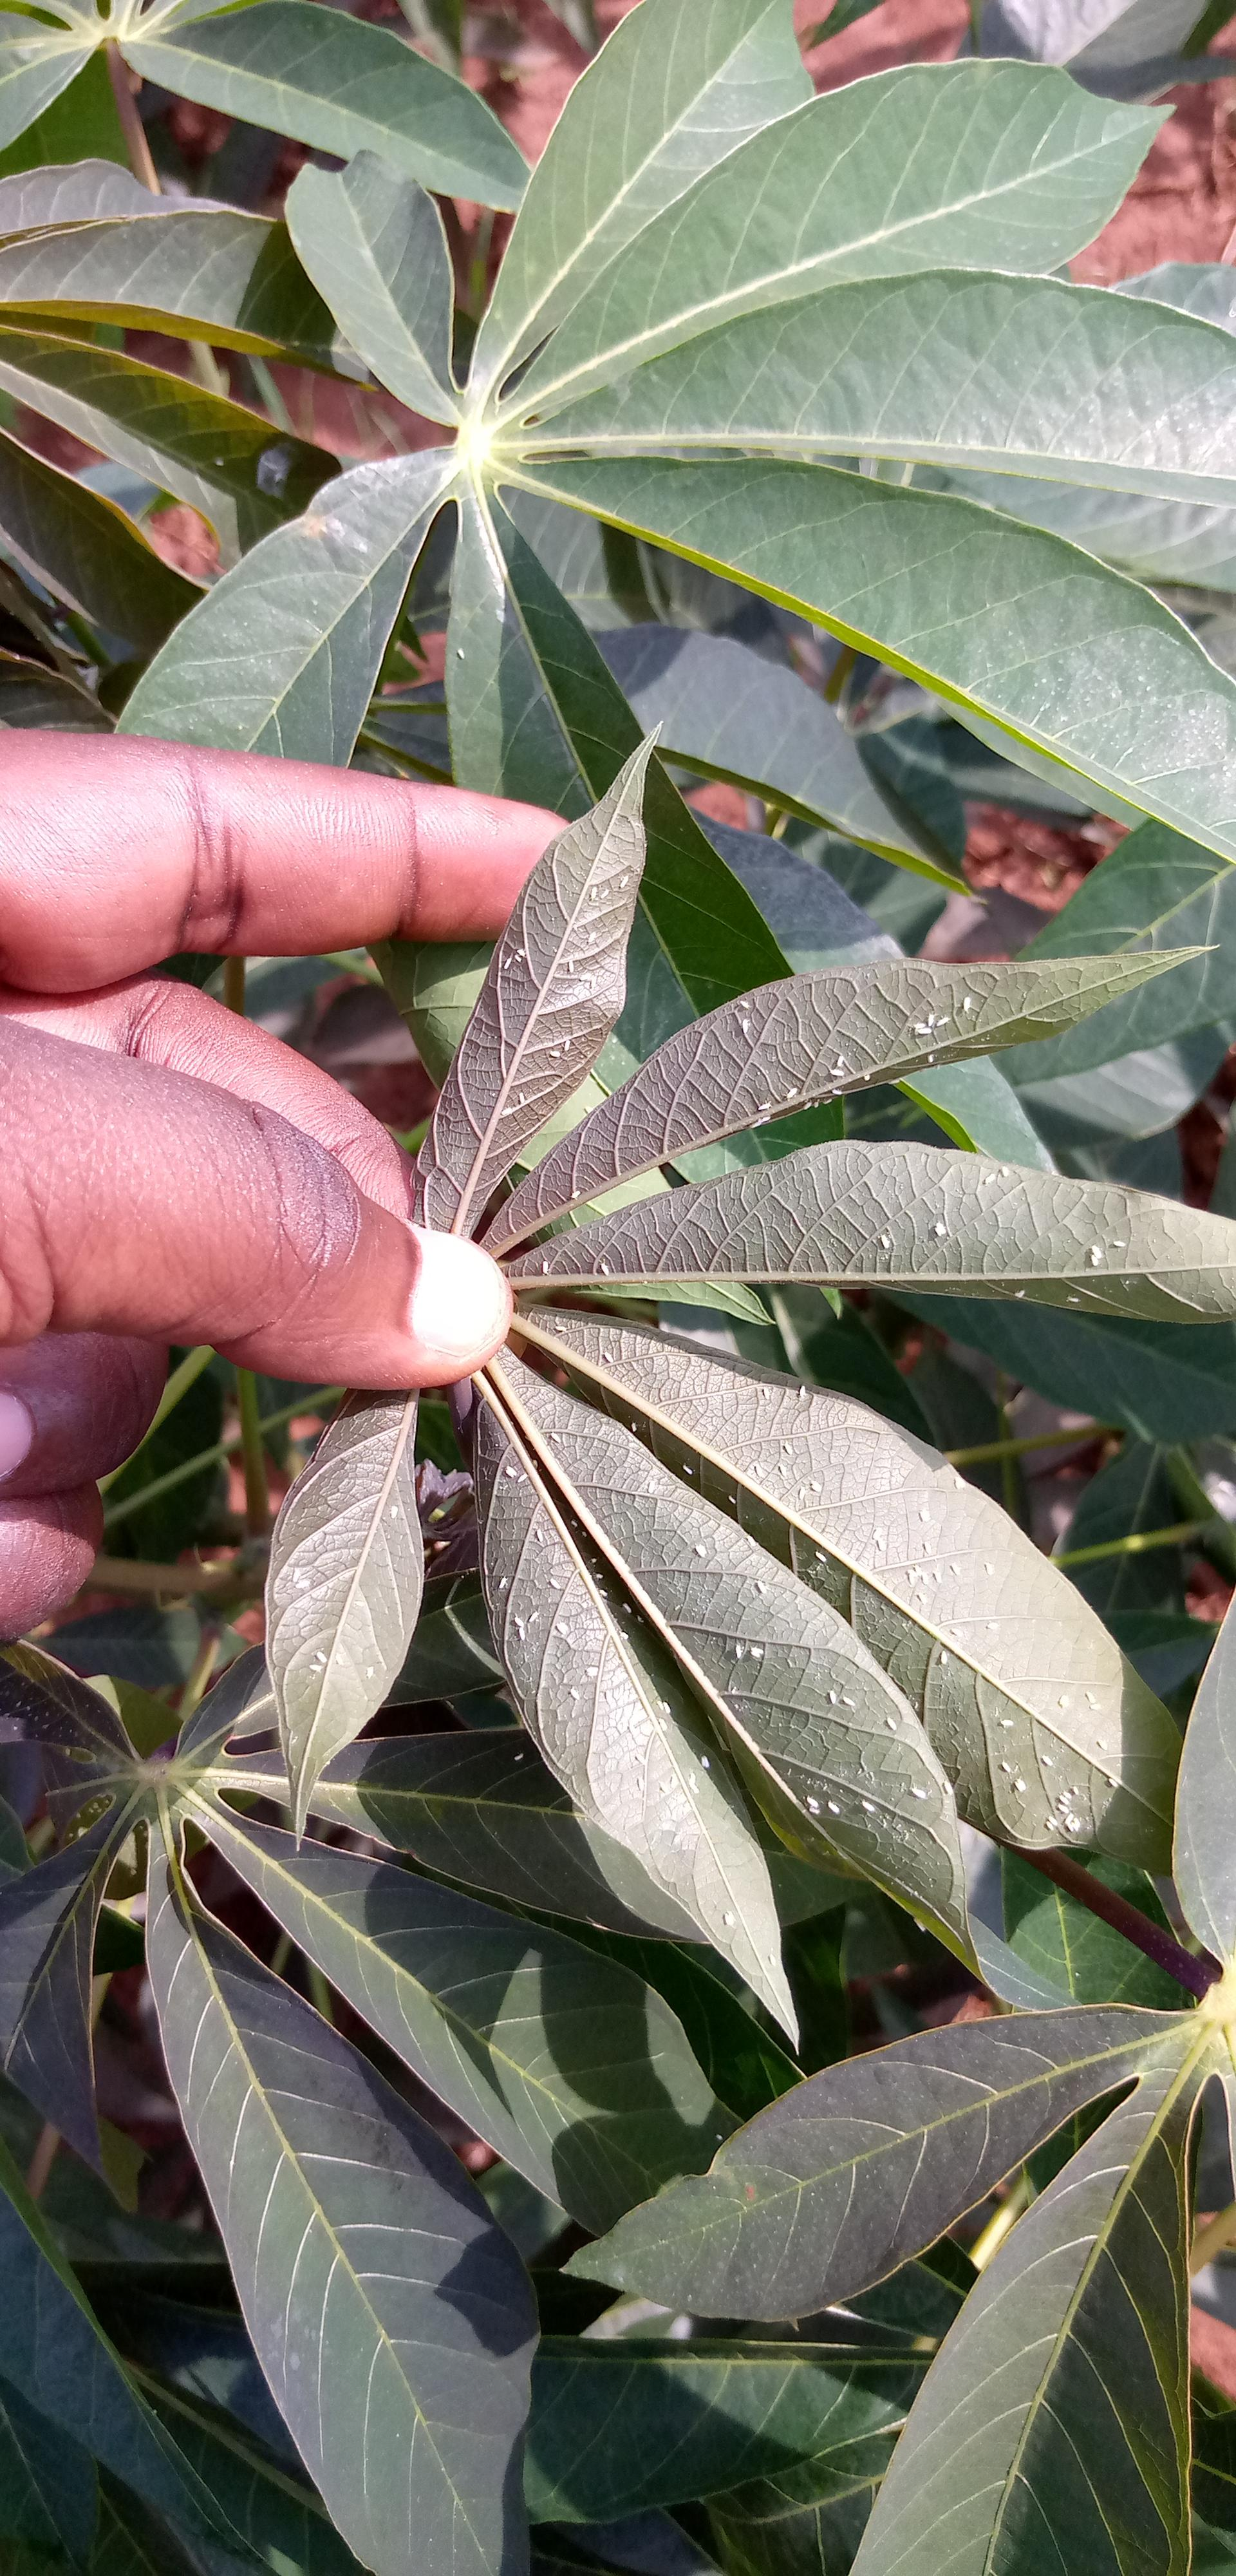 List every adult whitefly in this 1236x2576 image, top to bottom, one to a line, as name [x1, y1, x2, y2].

whitefly [617, 871, 629, 893]
whitefly [590, 884, 599, 905]
whitefly [598, 887, 611, 902]
whitefly [585, 930, 600, 945]
whitefly [515, 947, 529, 958]
whitefly [501, 954, 515, 972]
whitefly [512, 954, 523, 965]
whitefly [565, 956, 578, 974]
whitefly [578, 972, 594, 983]
whitefly [589, 974, 598, 989]
whitefly [961, 994, 976, 1014]
whitefly [739, 999, 751, 1011]
whitefly [926, 1010, 935, 1027]
whitefly [936, 1015, 951, 1028]
whitefly [741, 1017, 753, 1036]
whitefly [912, 1021, 928, 1029]
whitefly [917, 1027, 934, 1037]
whitefly [562, 1037, 572, 1054]
whitefly [547, 1048, 561, 1061]
whitefly [836, 1052, 846, 1068]
whitefly [926, 1052, 937, 1066]
whitefly [827, 1068, 847, 1079]
whitefly [863, 1073, 872, 1083]
whitefly [785, 1084, 800, 1101]
whitefly [829, 1088, 847, 1097]
whitefly [517, 1091, 527, 1107]
whitefly [813, 1099, 821, 1110]
whitefly [756, 1100, 774, 1113]
whitefly [801, 1101, 814, 1112]
whitefly [499, 1106, 514, 1118]
whitefly [762, 1115, 772, 1124]
whitefly [1001, 1164, 1013, 1182]
whitefly [982, 1170, 997, 1186]
whitefly [568, 1188, 583, 1202]
whitefly [936, 1220, 949, 1236]
whitefly [934, 1226, 942, 1238]
whitefly [878, 1231, 894, 1252]
whitefly [1110, 1238, 1128, 1249]
whitefly [1091, 1244, 1105, 1260]
whitefly [1089, 1253, 1100, 1268]
whitefly [540, 1258, 550, 1278]
whitefly [597, 1261, 614, 1280]
whitefly [1011, 1288, 1028, 1300]
whitefly [1065, 1294, 1082, 1305]
whitefly [553, 1323, 567, 1334]
whitefly [602, 1349, 615, 1366]
whitefly [797, 1383, 808, 1401]
whitefly [761, 1385, 774, 1404]
whitefly [628, 1421, 641, 1435]
whitefly [548, 1429, 563, 1446]
whitefly [782, 1440, 796, 1456]
whitefly [751, 1461, 767, 1479]
whitefly [778, 1461, 791, 1479]
whitefly [680, 1463, 695, 1478]
whitefly [505, 1465, 518, 1477]
whitefly [504, 1468, 514, 1479]
whitefly [516, 1472, 529, 1486]
whitefly [951, 1473, 971, 1492]
whitefly [808, 1477, 825, 1495]
whitefly [796, 1486, 807, 1502]
whitefly [725, 1493, 738, 1507]
whitefly [387, 1504, 400, 1522]
whitefly [917, 1507, 932, 1522]
whitefly [872, 1525, 885, 1540]
whitefly [534, 1526, 548, 1545]
whitefly [745, 1533, 758, 1549]
whitefly [876, 1538, 889, 1553]
whitefly [922, 1540, 933, 1557]
whitefly [694, 1543, 706, 1559]
whitefly [699, 1543, 708, 1555]
whitefly [814, 1549, 829, 1566]
whitefly [984, 1560, 997, 1577]
whitefly [948, 1560, 964, 1578]
whitefly [913, 1564, 924, 1578]
whitefly [291, 1566, 302, 1582]
whitefly [930, 1566, 948, 1586]
whitefly [907, 1568, 918, 1577]
whitefly [921, 1571, 932, 1587]
whitefly [496, 1574, 511, 1591]
whitefly [907, 1574, 918, 1588]
whitefly [548, 1575, 564, 1592]
whitefly [754, 1578, 770, 1595]
whitefly [294, 1579, 312, 1591]
whitefly [597, 1587, 609, 1600]
whitefly [915, 1591, 930, 1605]
whitefly [353, 1598, 369, 1612]
whitefly [621, 1600, 633, 1615]
whitefly [529, 1608, 540, 1624]
whitefly [512, 1614, 528, 1627]
whitefly [559, 1620, 570, 1632]
whitefly [984, 1620, 1004, 1633]
whitefly [556, 1622, 567, 1636]
whitefly [518, 1625, 527, 1642]
whitefly [949, 1625, 967, 1639]
whitefly [617, 1630, 633, 1642]
whitefly [733, 1643, 743, 1661]
whitefly [749, 1645, 765, 1655]
whitefly [937, 1649, 950, 1666]
whitefly [315, 1650, 330, 1664]
whitefly [750, 1651, 760, 1659]
whitefly [333, 1651, 348, 1667]
whitefly [306, 1662, 323, 1675]
whitefly [364, 1663, 377, 1682]
whitefly [584, 1665, 602, 1672]
whitefly [585, 1672, 600, 1678]
whitefly [568, 1686, 584, 1702]
whitefly [827, 1687, 837, 1706]
whitefly [604, 1688, 617, 1707]
whitefly [1083, 1690, 1098, 1705]
whitefly [1058, 1693, 1071, 1710]
whitefly [839, 1694, 857, 1709]
whitefly [655, 1698, 665, 1711]
whitefly [662, 1700, 674, 1716]
whitefly [1087, 1703, 1104, 1712]
whitefly [885, 1714, 899, 1732]
whitefly [995, 1716, 1016, 1729]
whitefly [657, 1717, 670, 1733]
whitefly [1096, 1736, 1110, 1753]
whitefly [633, 1751, 650, 1766]
whitefly [700, 1752, 711, 1770]
whitefly [1040, 1752, 1054, 1768]
whitefly [998, 1757, 1013, 1775]
whitefly [669, 1770, 679, 1793]
whitefly [686, 1772, 698, 1783]
whitefly [636, 1774, 646, 1793]
whitefly [1107, 1776, 1120, 1790]
whitefly [1016, 1777, 1027, 1792]
whitefly [942, 1778, 956, 1798]
whitefly [656, 1779, 669, 1796]
whitefly [1013, 1781, 1022, 1794]
whitefly [688, 1783, 703, 1795]
whitefly [1071, 1785, 1083, 1797]
whitefly [910, 1785, 929, 1802]
whitefly [1062, 1789, 1072, 1799]
whitefly [1058, 1794, 1071, 1806]
whitefly [804, 1794, 820, 1808]
whitefly [859, 1798, 879, 1816]
whitefly [827, 1800, 841, 1815]
whitefly [1056, 1803, 1070, 1816]
whitefly [807, 1806, 821, 1815]
whitefly [1065, 1811, 1075, 1823]
whitefly [1047, 1814, 1060, 1828]
whitefly [1074, 1815, 1084, 1829]
whitefly [1044, 1820, 1054, 1832]
whitefly [1071, 1820, 1078, 1834]
whitefly [1066, 1821, 1074, 1833]
whitefly [729, 1910, 738, 1929]
whitefly [722, 1911, 730, 1927]
whitefly [767, 1953, 778, 1969]